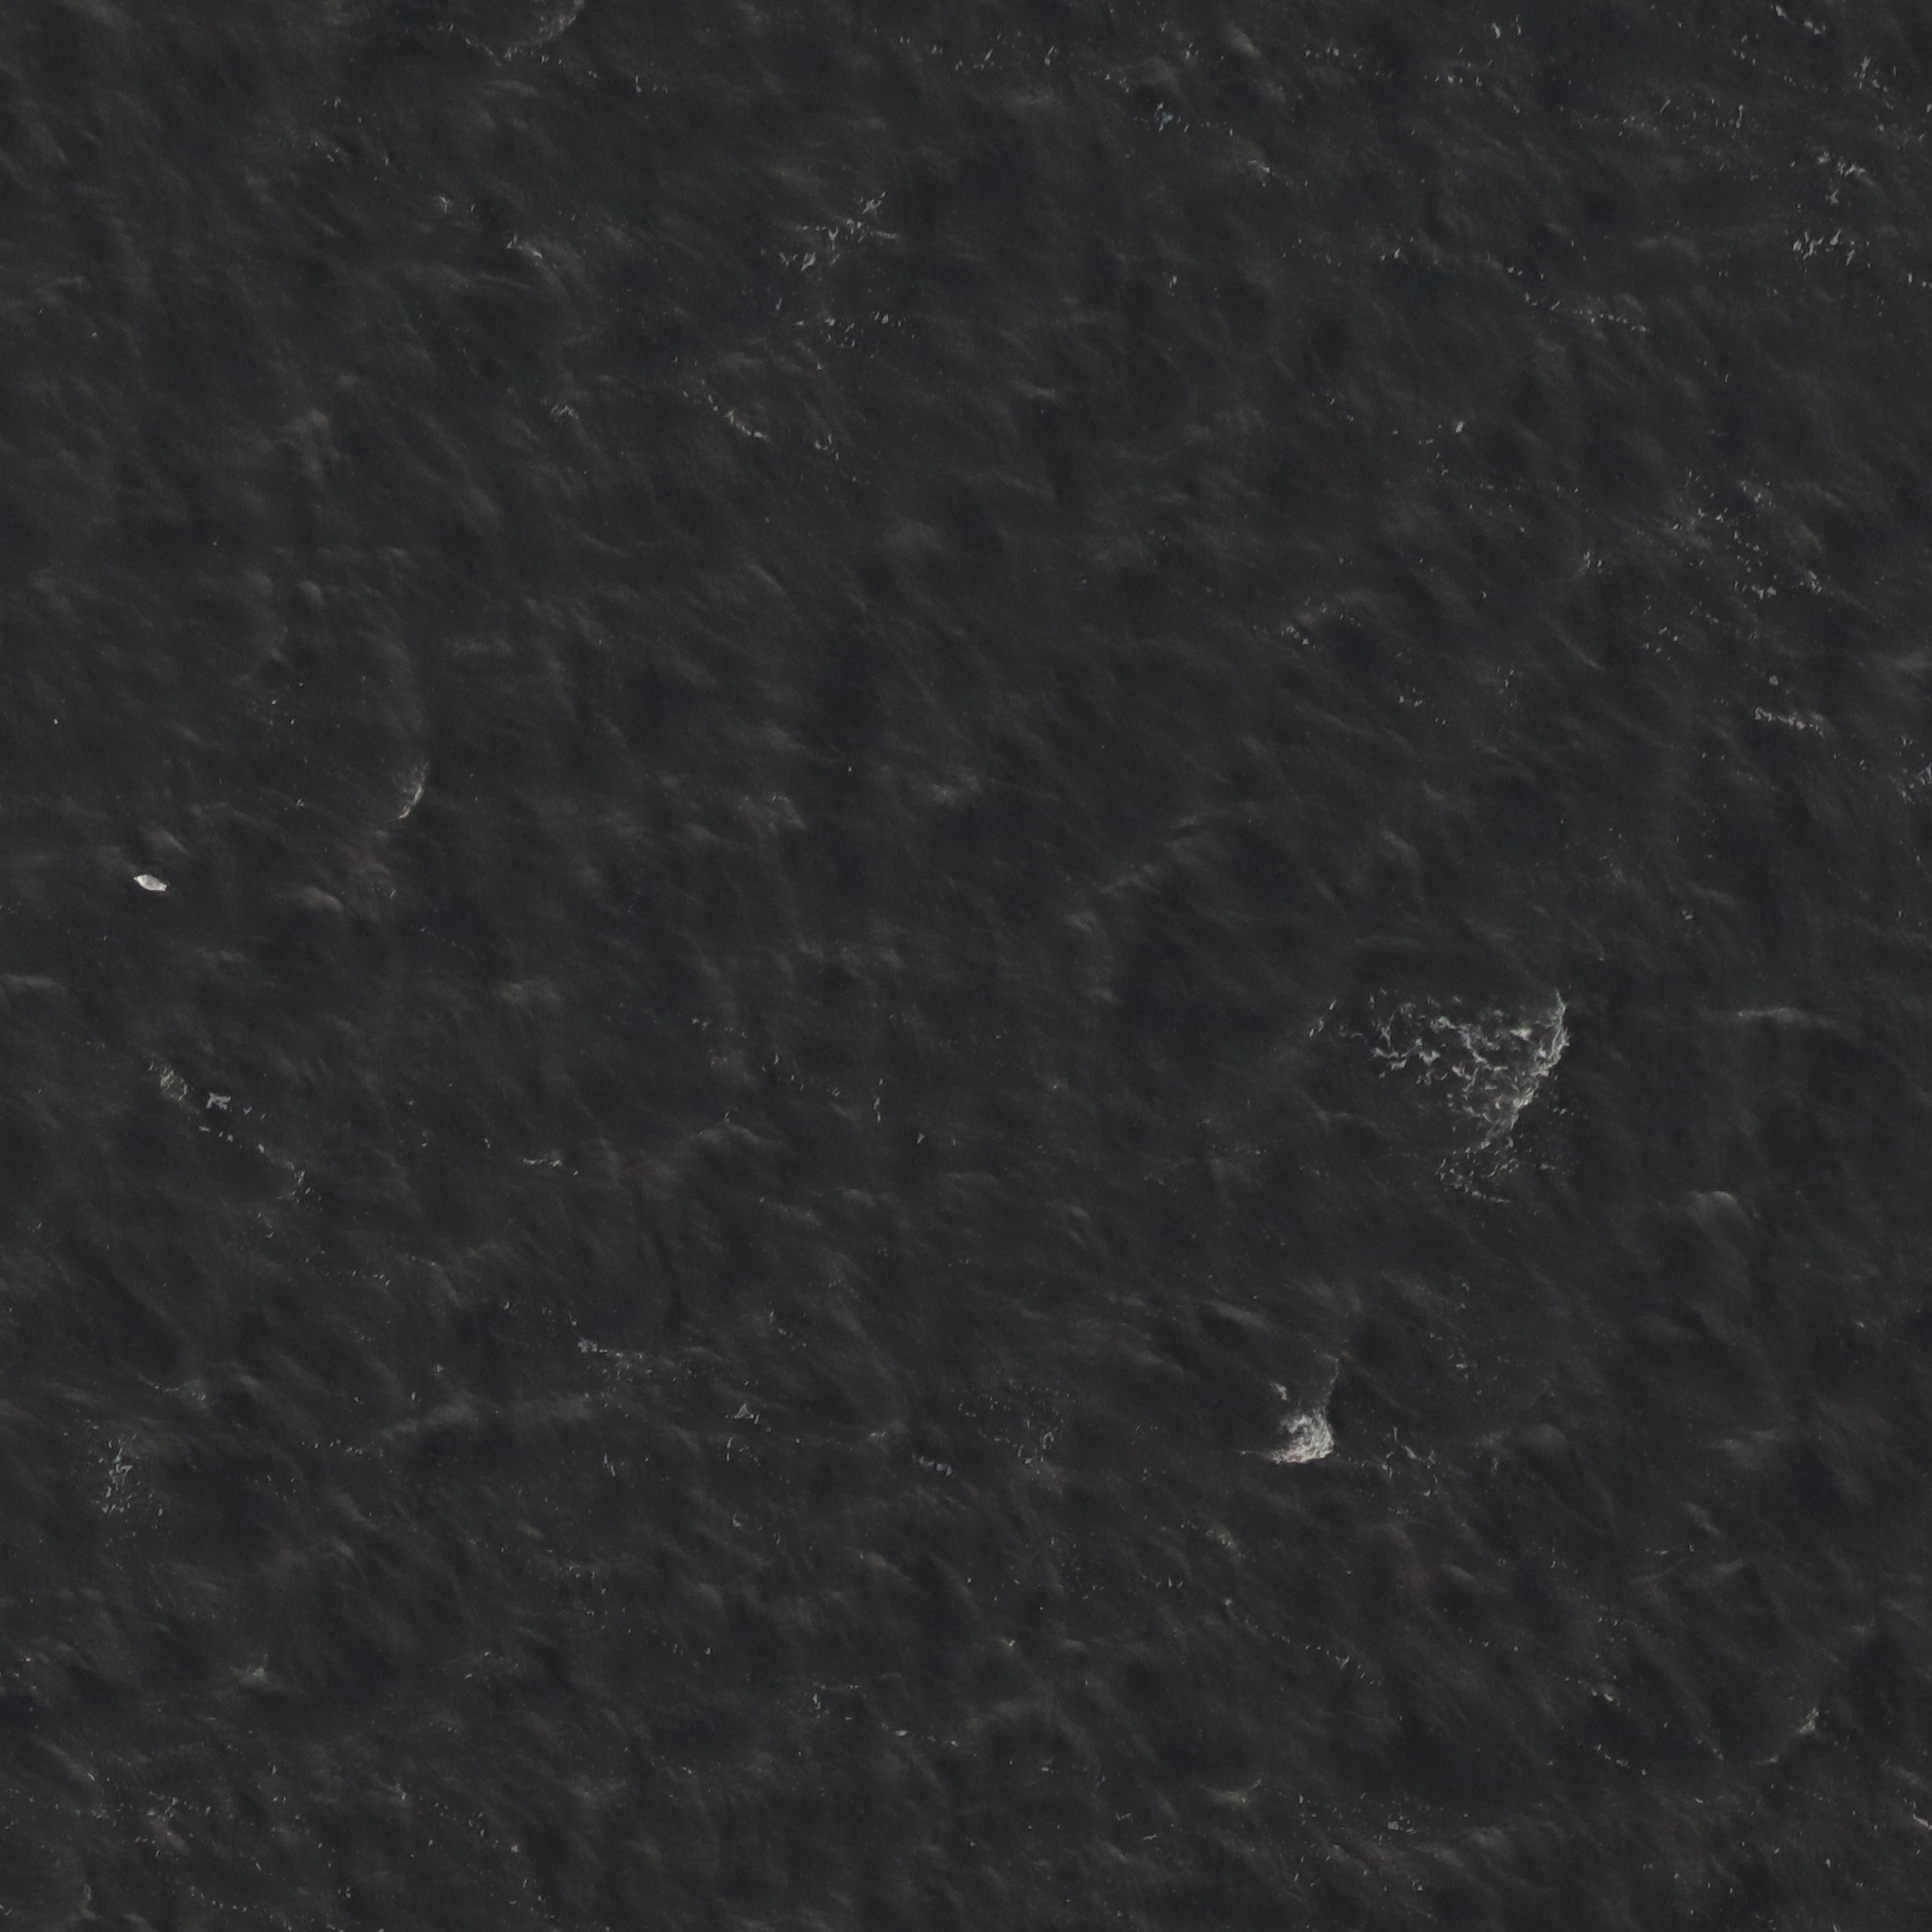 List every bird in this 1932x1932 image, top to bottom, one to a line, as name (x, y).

gull (152, 885)